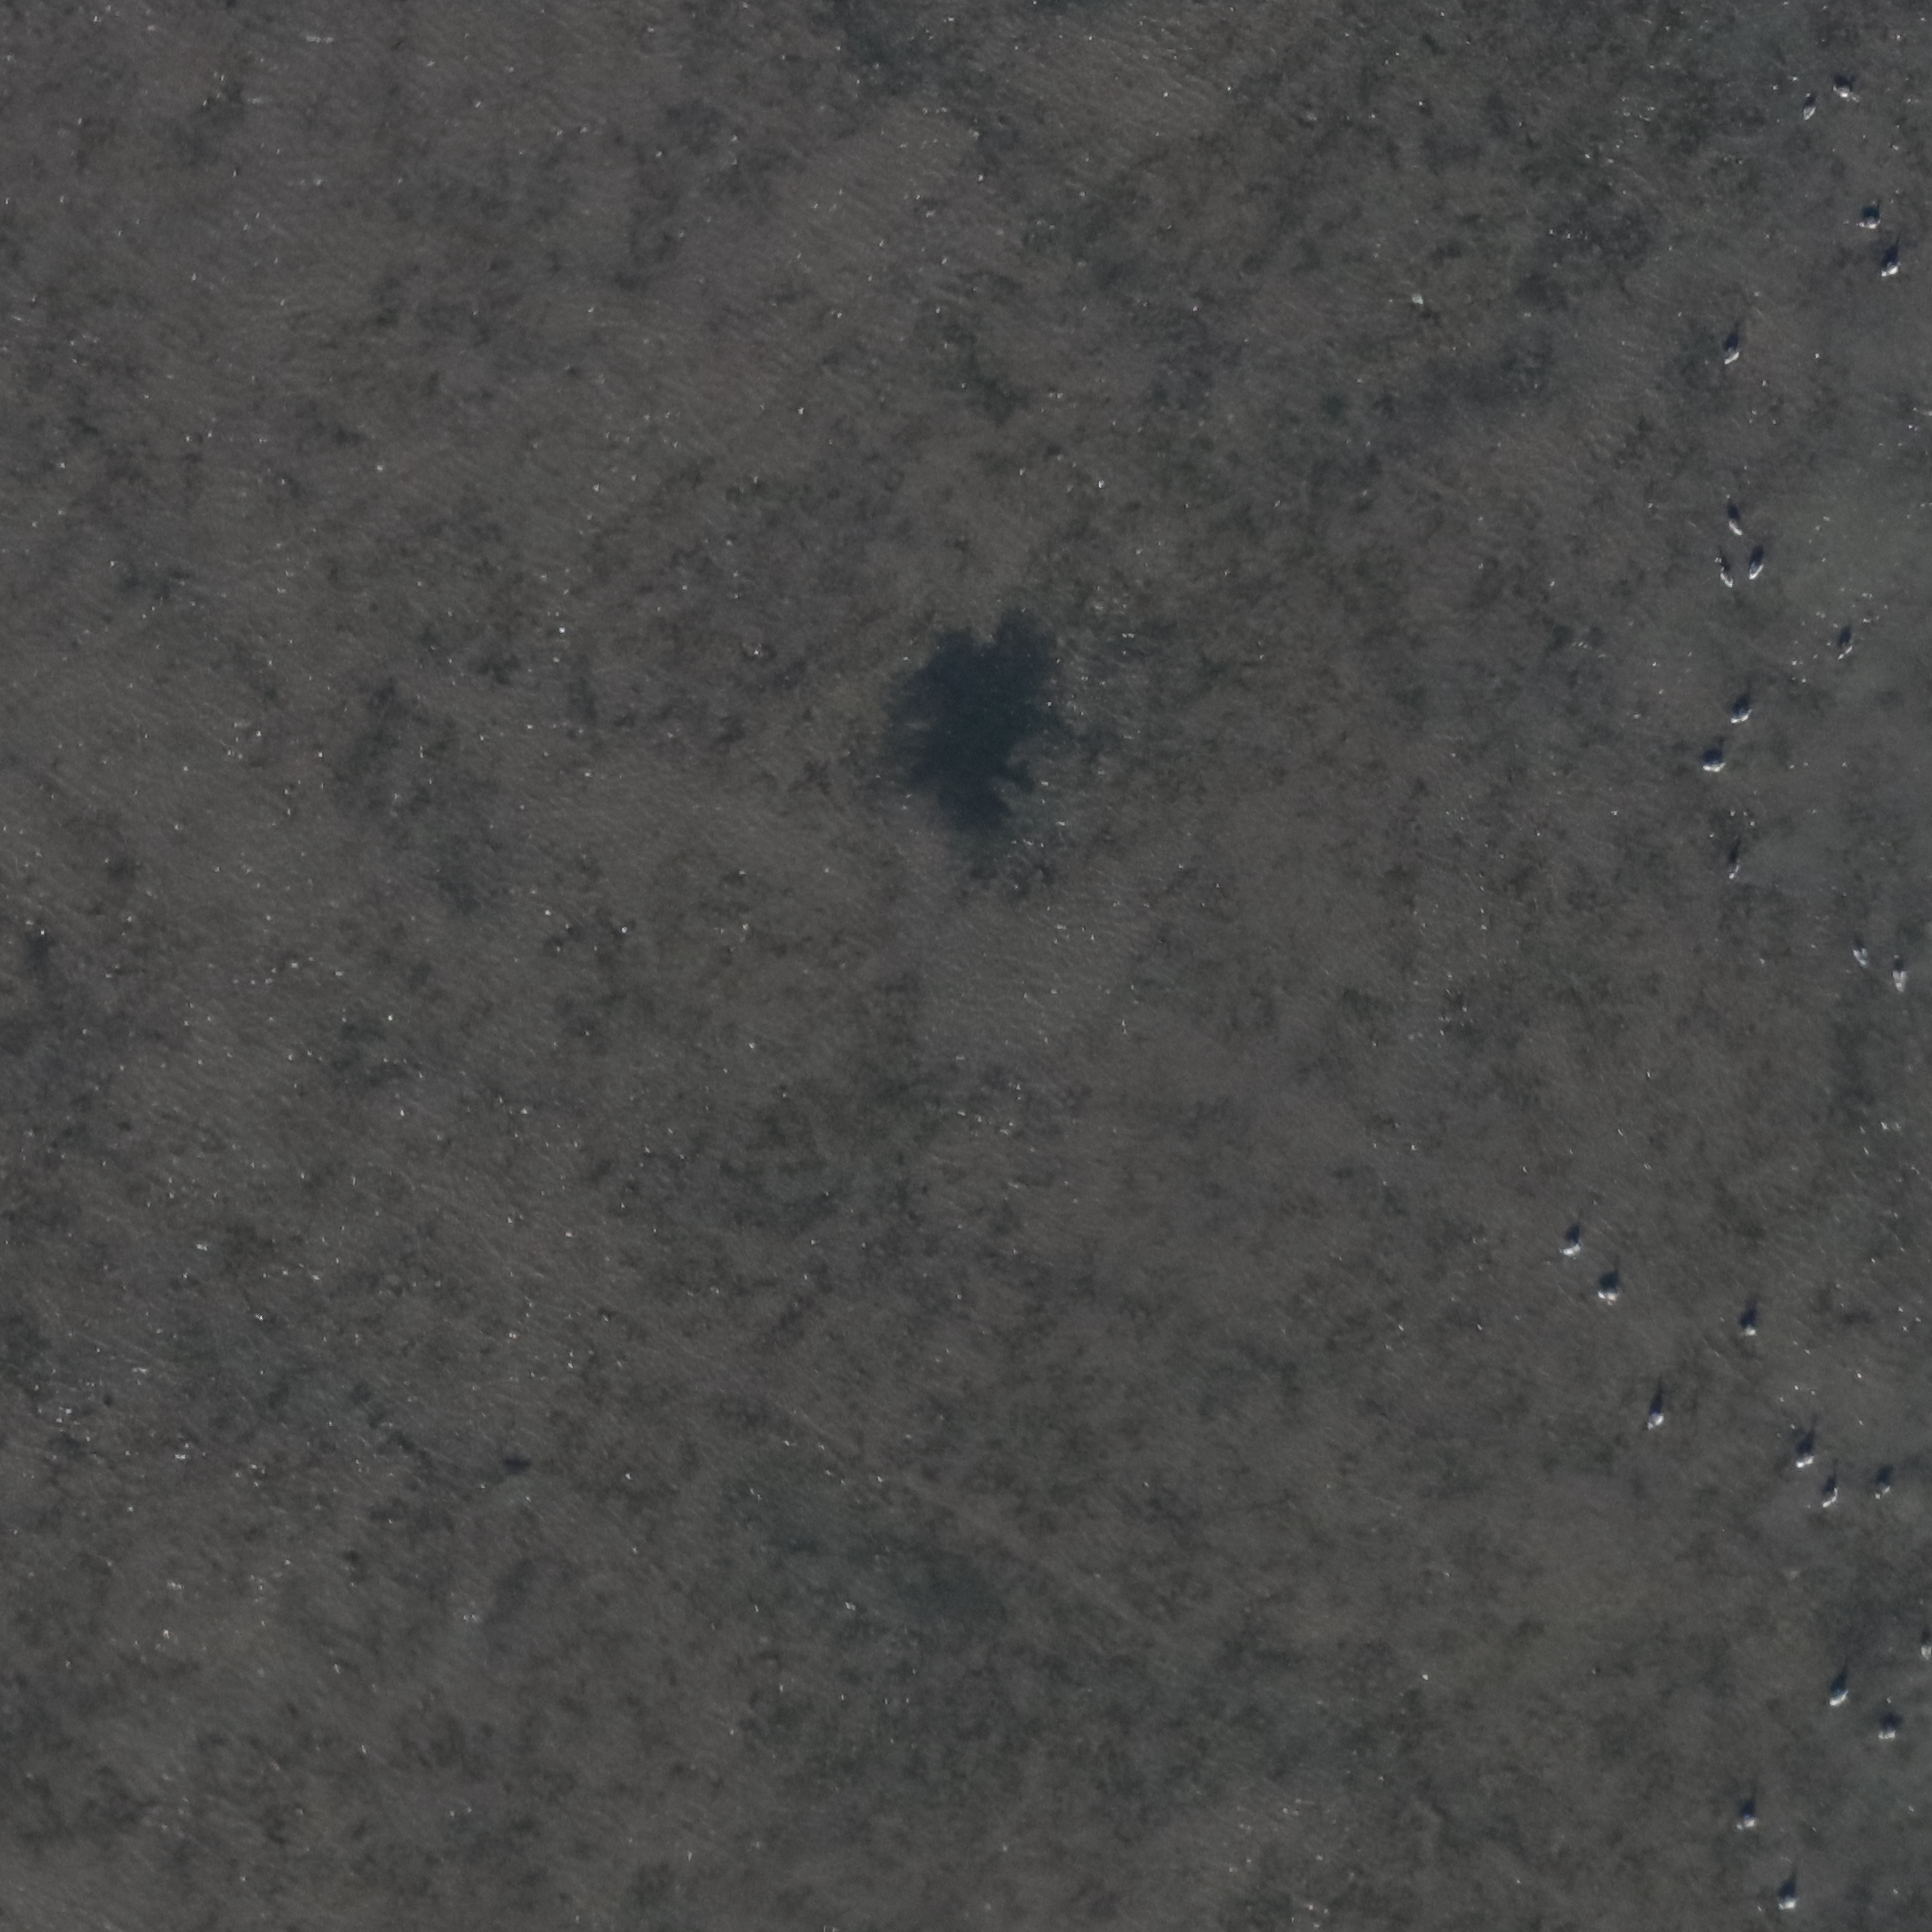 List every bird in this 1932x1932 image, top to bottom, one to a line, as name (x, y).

brant (1843, 89)
brant (1806, 106)
brant (1872, 222)
brant (1891, 267)
brant (1733, 353)
brant (1736, 528)
brant (1756, 569)
brant (1727, 579)
brant (1848, 646)
brant (1740, 716)
brant (1714, 765)
brant (1734, 866)
brant (1859, 954)
brant (1901, 978)
brant (1575, 1250)
brant (1609, 1295)
brant (1751, 1337)
brant (1655, 1419)
brant (1803, 1460)
brant (1881, 1490)
brant (1831, 1497)
brant (1840, 1696)
brant (1892, 1732)
brant (1746, 1822)
brant (1787, 1902)